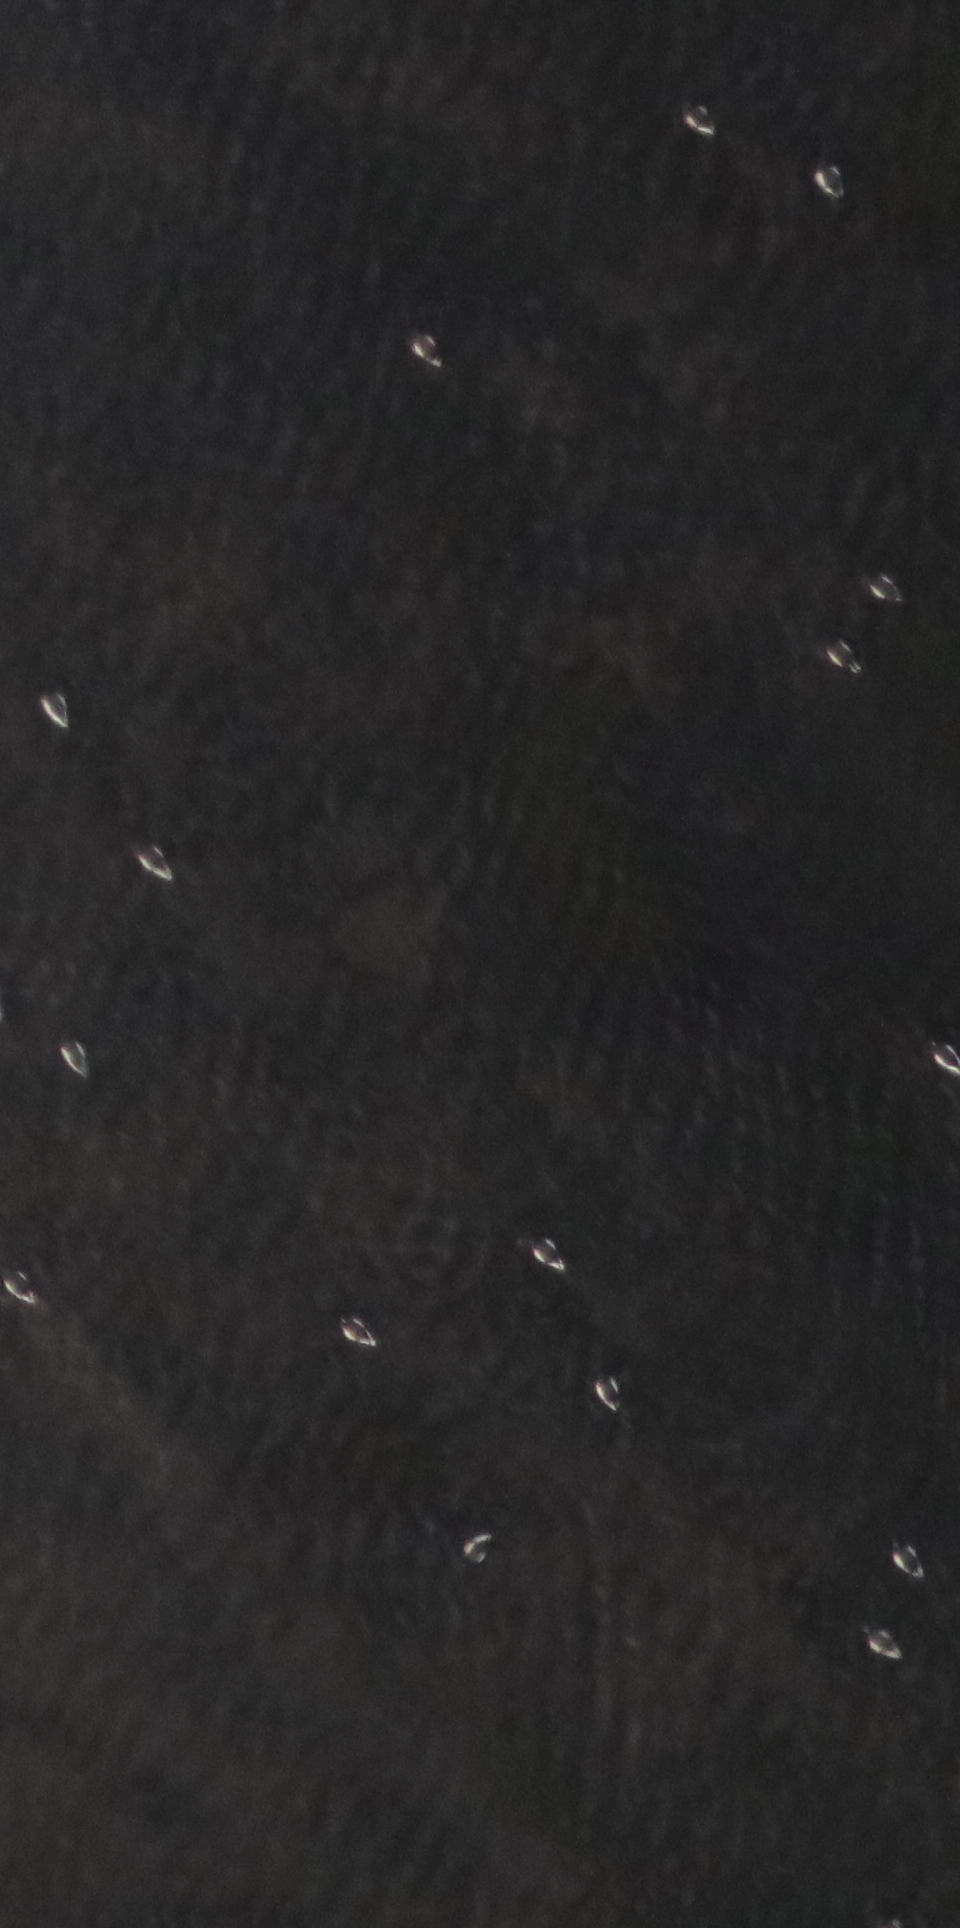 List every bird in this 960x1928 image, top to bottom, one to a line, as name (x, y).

brant (700, 118)
brant (831, 179)
brant (426, 349)
brant (884, 588)
brant (840, 656)
brant (55, 707)
brant (155, 859)
brant (75, 1055)
brant (545, 1253)
brant (20, 1283)
brant (358, 1331)
brant (607, 1392)
brant (478, 1551)
brant (907, 1559)
brant (883, 1643)